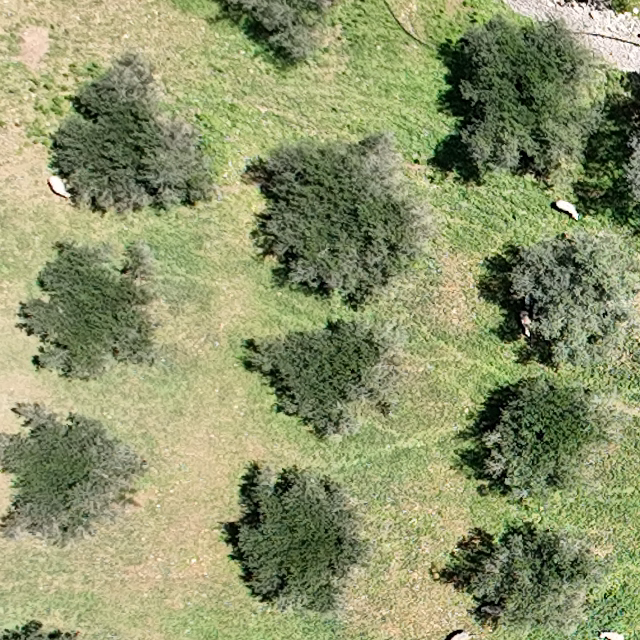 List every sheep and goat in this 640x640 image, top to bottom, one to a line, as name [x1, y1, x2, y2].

sheep [47, 176, 71, 198]
sheep [555, 200, 579, 220]
sheep [520, 310, 532, 337]
sheep [446, 631, 470, 639]
sheep [599, 632, 625, 639]